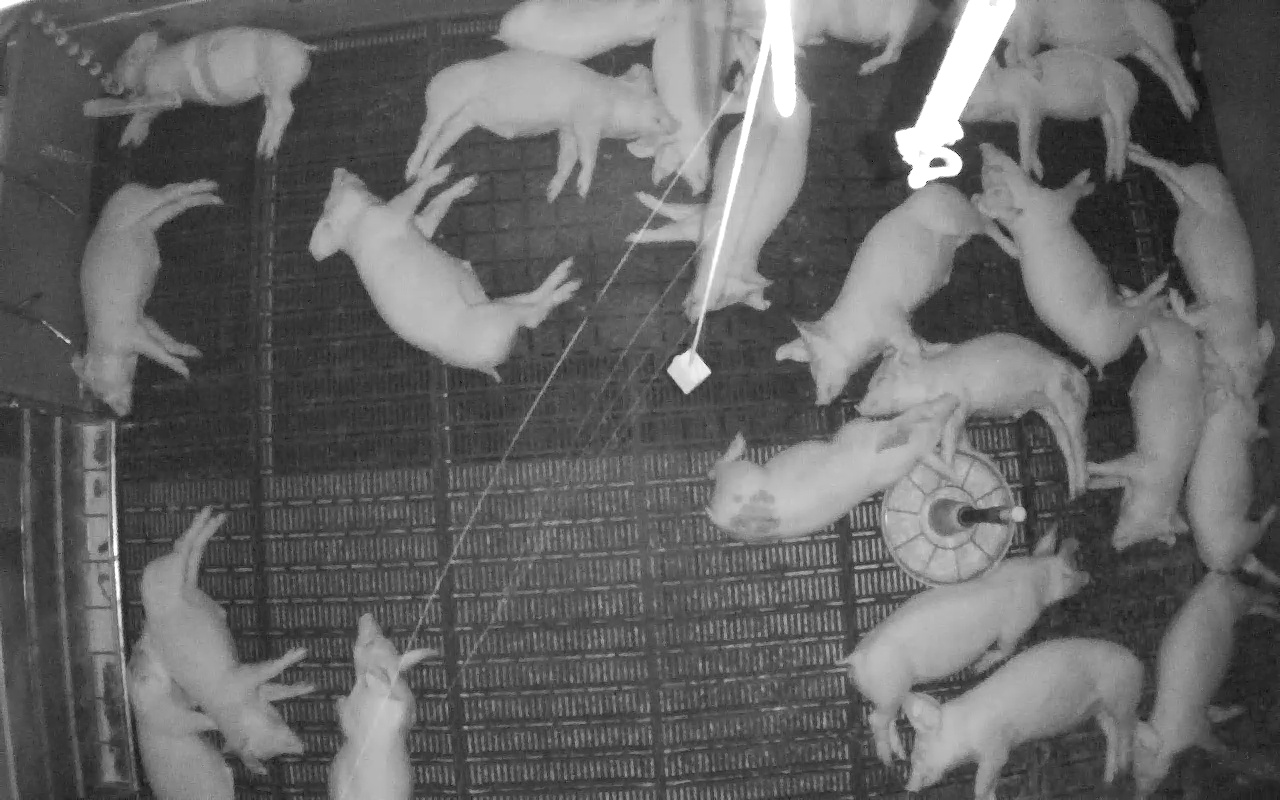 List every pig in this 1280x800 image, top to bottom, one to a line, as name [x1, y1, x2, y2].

pig [744, 0, 940, 76]
pig [939, 0, 1202, 123]
pig [490, 1, 681, 63]
pig [627, 1, 765, 196]
pig [111, 26, 322, 165]
pig [623, 30, 818, 324]
pig [957, 46, 1140, 183]
pig [405, 52, 682, 203]
pig [969, 139, 1170, 382]
pig [1127, 141, 1277, 400]
pig [306, 165, 580, 387]
pig [69, 176, 227, 418]
pig [775, 183, 1024, 406]
pig [1085, 279, 1207, 552]
pig [853, 331, 1095, 502]
pig [1184, 337, 1279, 585]
pig [699, 391, 964, 543]
pig [135, 503, 315, 777]
pig [833, 518, 1093, 769]
pig [1132, 569, 1279, 798]
pig [326, 610, 442, 799]
pig [128, 616, 234, 799]
pig [901, 635, 1148, 798]